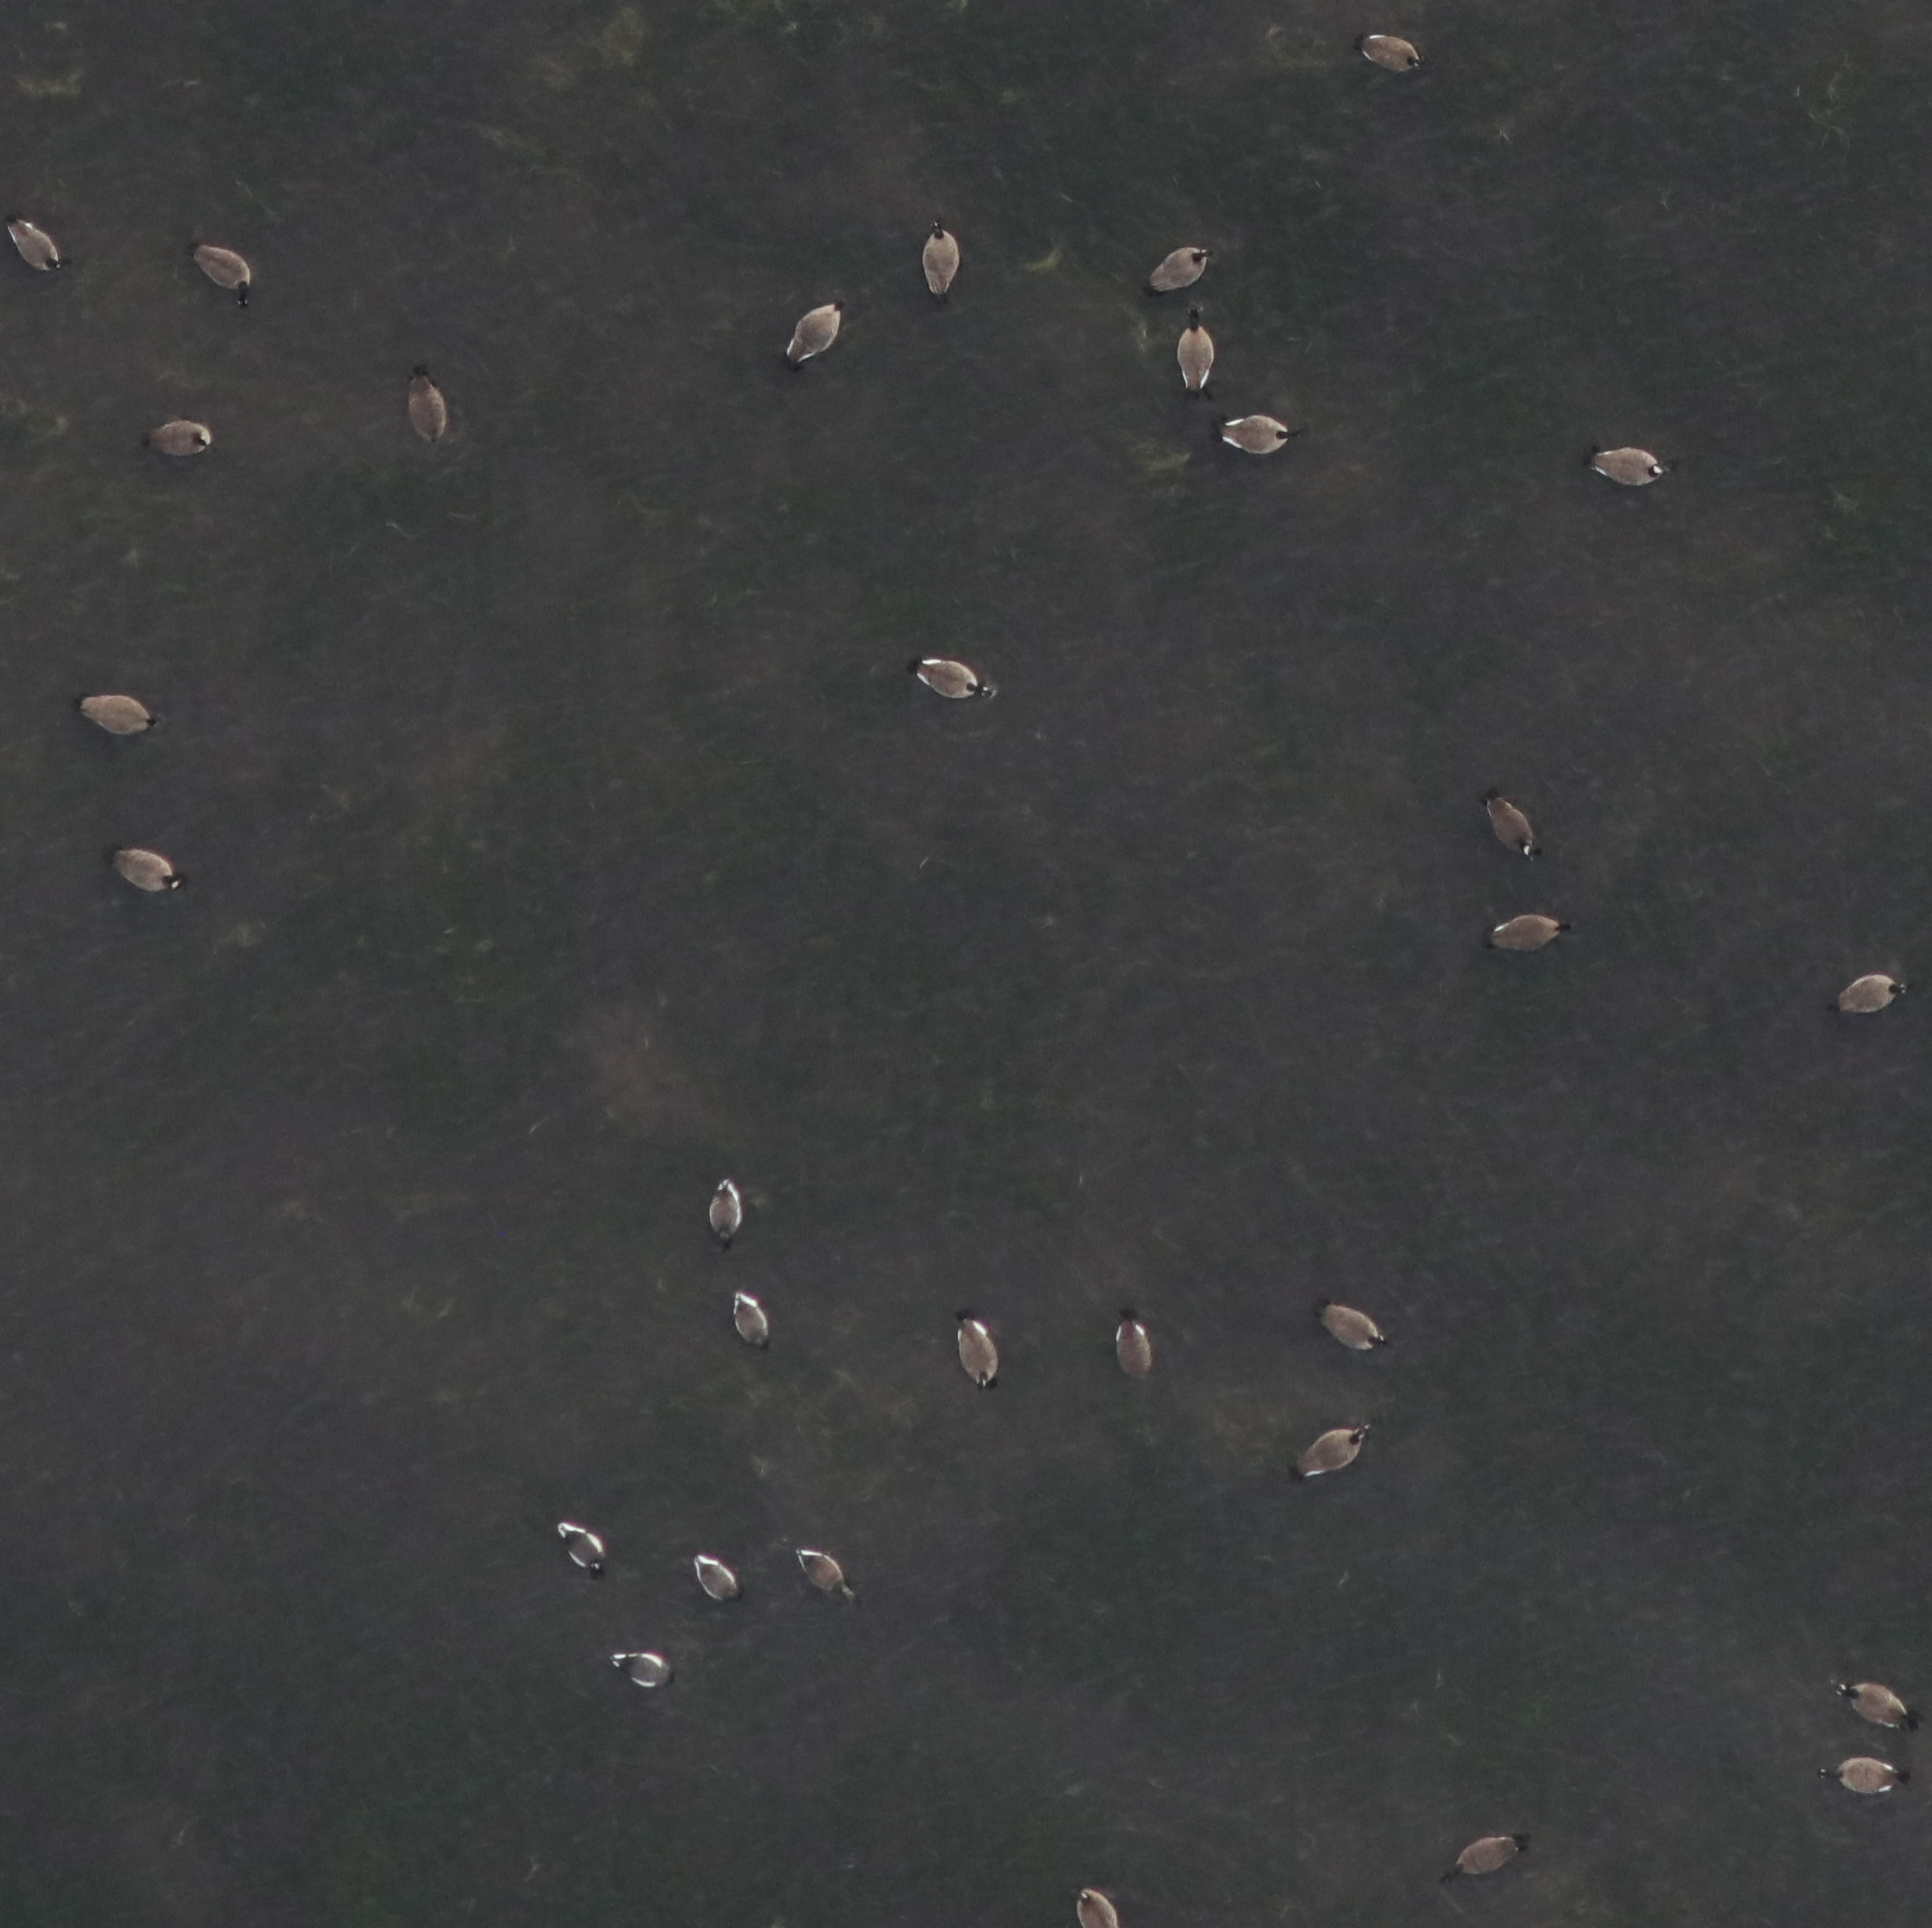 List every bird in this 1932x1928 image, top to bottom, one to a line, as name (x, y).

Canada goose (1389, 52)
Canada goose (35, 245)
Canada goose (943, 262)
Canada goose (225, 268)
Canada goose (1176, 270)
Canada goose (816, 332)
Canada goose (1197, 357)
Canada goose (429, 410)
Canada goose (1256, 435)
Canada goose (177, 437)
Canada goose (1625, 464)
Canada goose (951, 677)
Canada goose (117, 713)
Canada goose (1510, 823)
Canada goose (146, 869)
Canada goose (1528, 933)
Canada goose (1868, 995)
brant (727, 1211)
brant (752, 1320)
Canada goose (1352, 1326)
Canada goose (1134, 1350)
Canada goose (977, 1351)
Canada goose (1331, 1453)
brant (584, 1548)
brant (825, 1574)
brant (719, 1580)
brant (646, 1669)
Canada goose (1880, 1706)
Canada goose (1866, 1774)
Canada goose (1488, 1855)
Canada goose (1095, 1917)